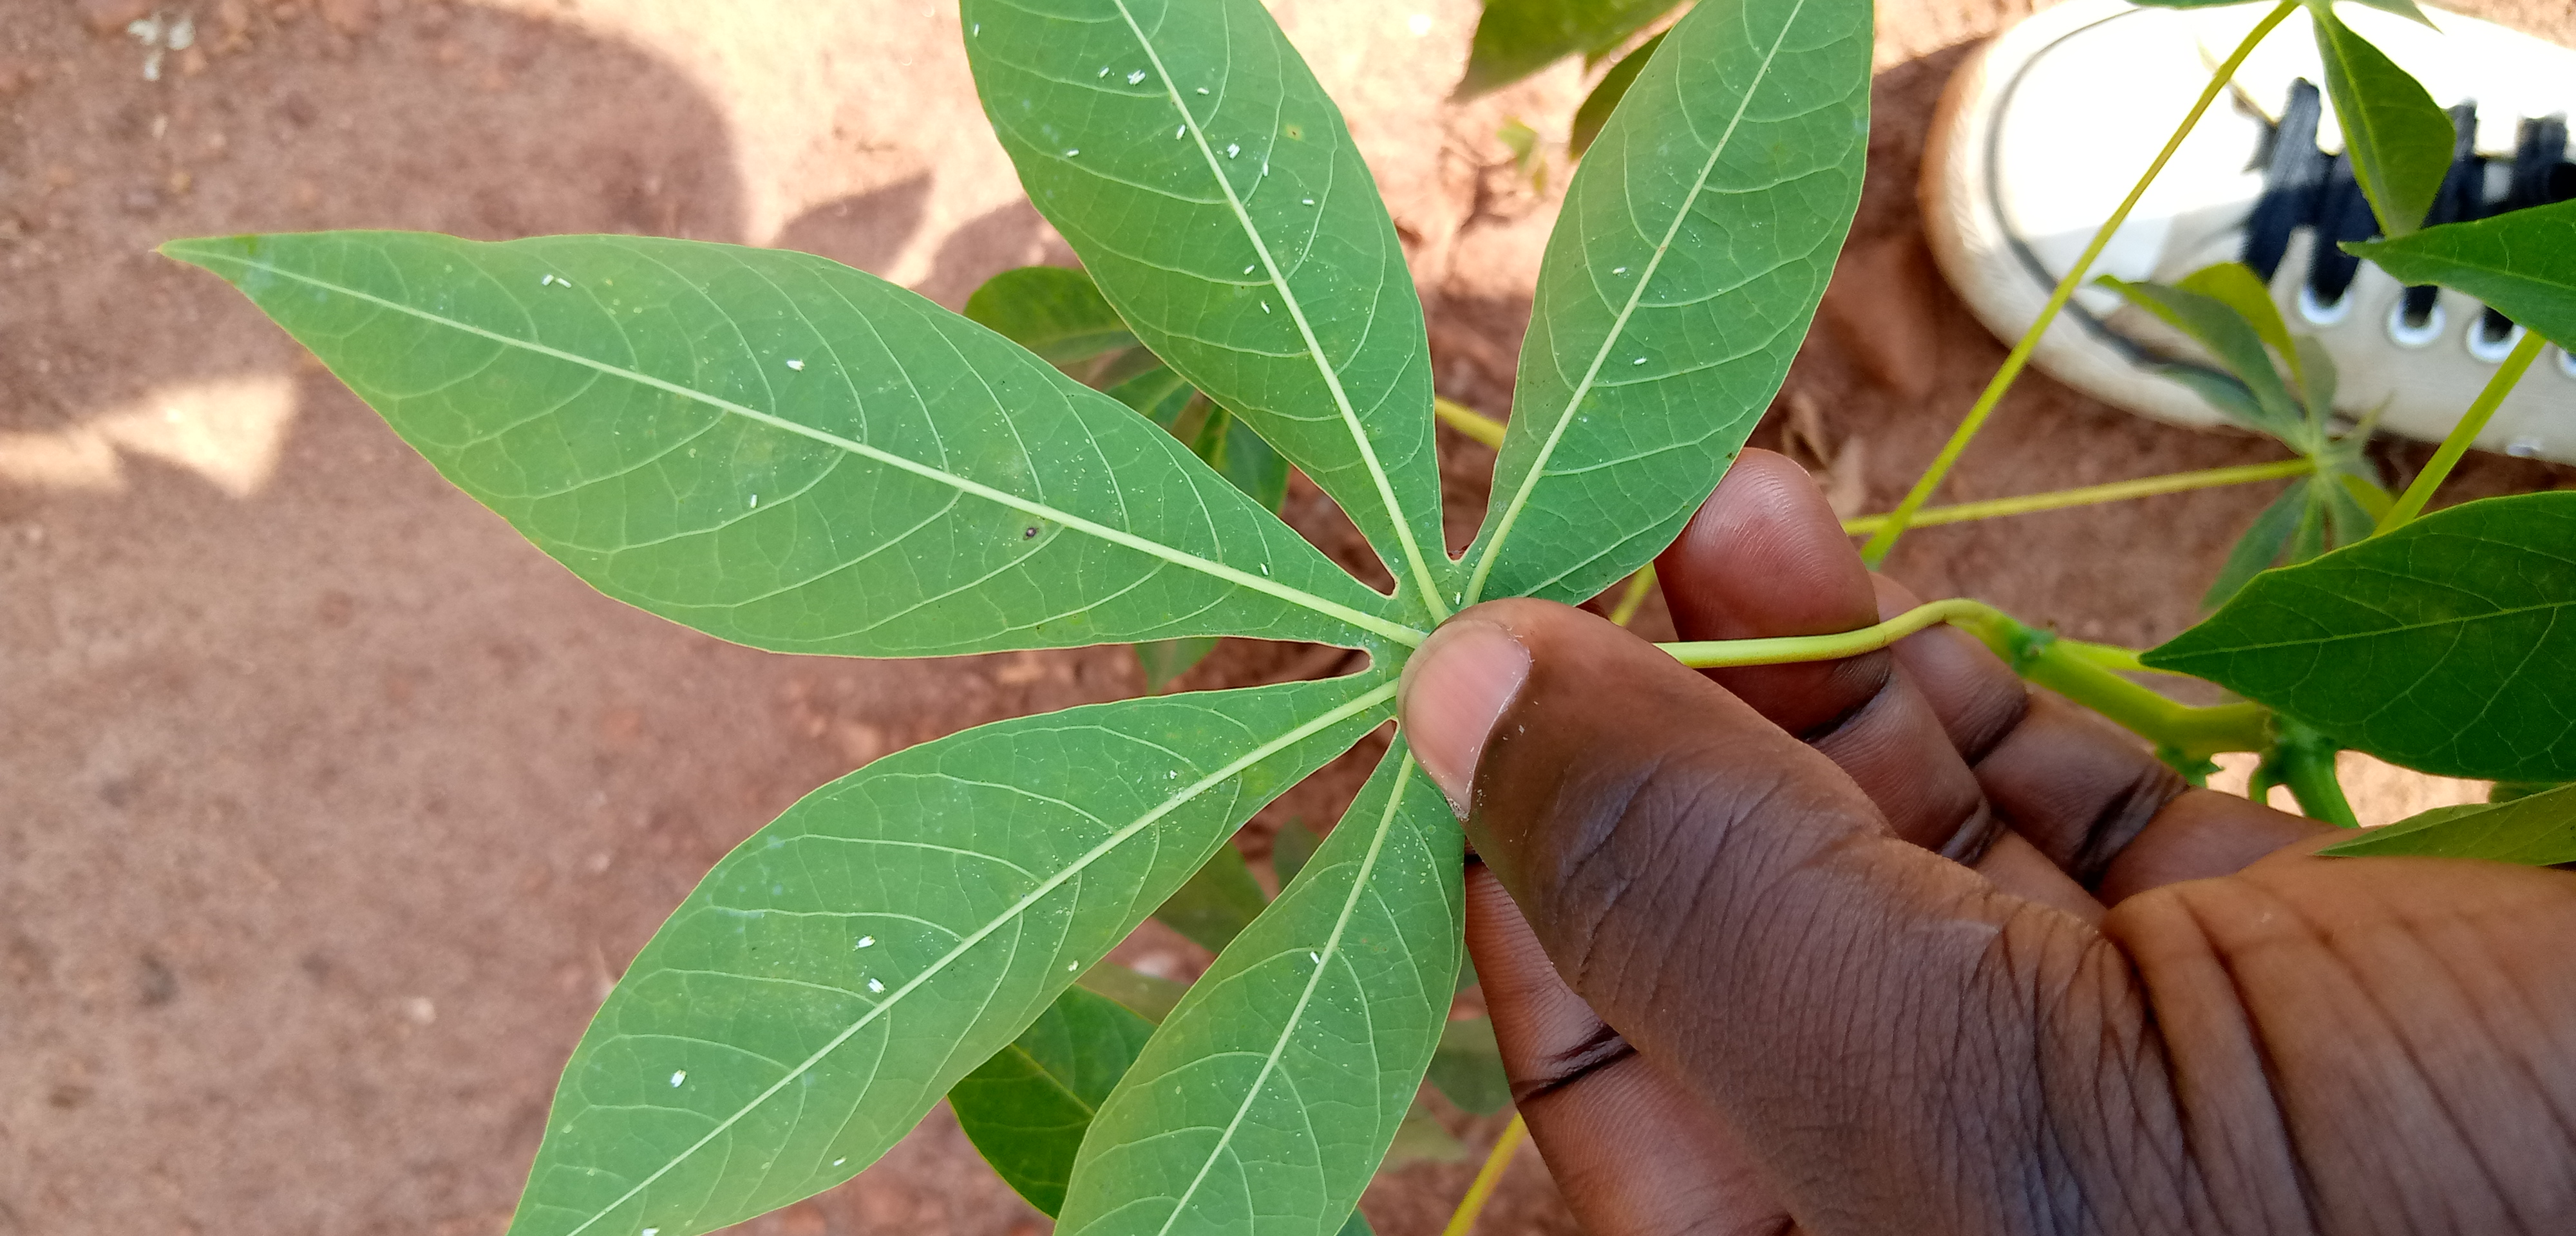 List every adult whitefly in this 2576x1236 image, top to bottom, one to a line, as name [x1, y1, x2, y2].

whitefly [970, 20, 984, 42]
whitefly [1095, 65, 1115, 80]
whitefly [1127, 68, 1148, 85]
whitefly [1193, 84, 1213, 99]
whitefly [1173, 122, 1190, 144]
whitefly [1226, 138, 1243, 160]
whitefly [1063, 144, 1083, 160]
whitefly [1258, 160, 1275, 180]
whitefly [1300, 196, 1320, 208]
whitefly [1242, 261, 1258, 277]
whitefly [1609, 265, 1628, 278]
whitefly [540, 270, 556, 289]
whitefly [554, 274, 574, 290]
whitefly [1257, 300, 1273, 316]
whitefly [1629, 355, 1653, 370]
whitefly [784, 356, 808, 371]
whitefly [746, 491, 761, 512]
whitefly [1258, 559, 1272, 578]
whitefly [1451, 591, 1468, 608]
whitefly [1167, 767, 1180, 782]
whitefly [856, 933, 878, 949]
whitefly [1307, 948, 1324, 966]
whitefly [1066, 958, 1081, 975]
whitefly [867, 975, 889, 995]
whitefly [670, 1067, 687, 1091]
whitefly [833, 1154, 849, 1169]
whitefly [640, 1225, 663, 1236]